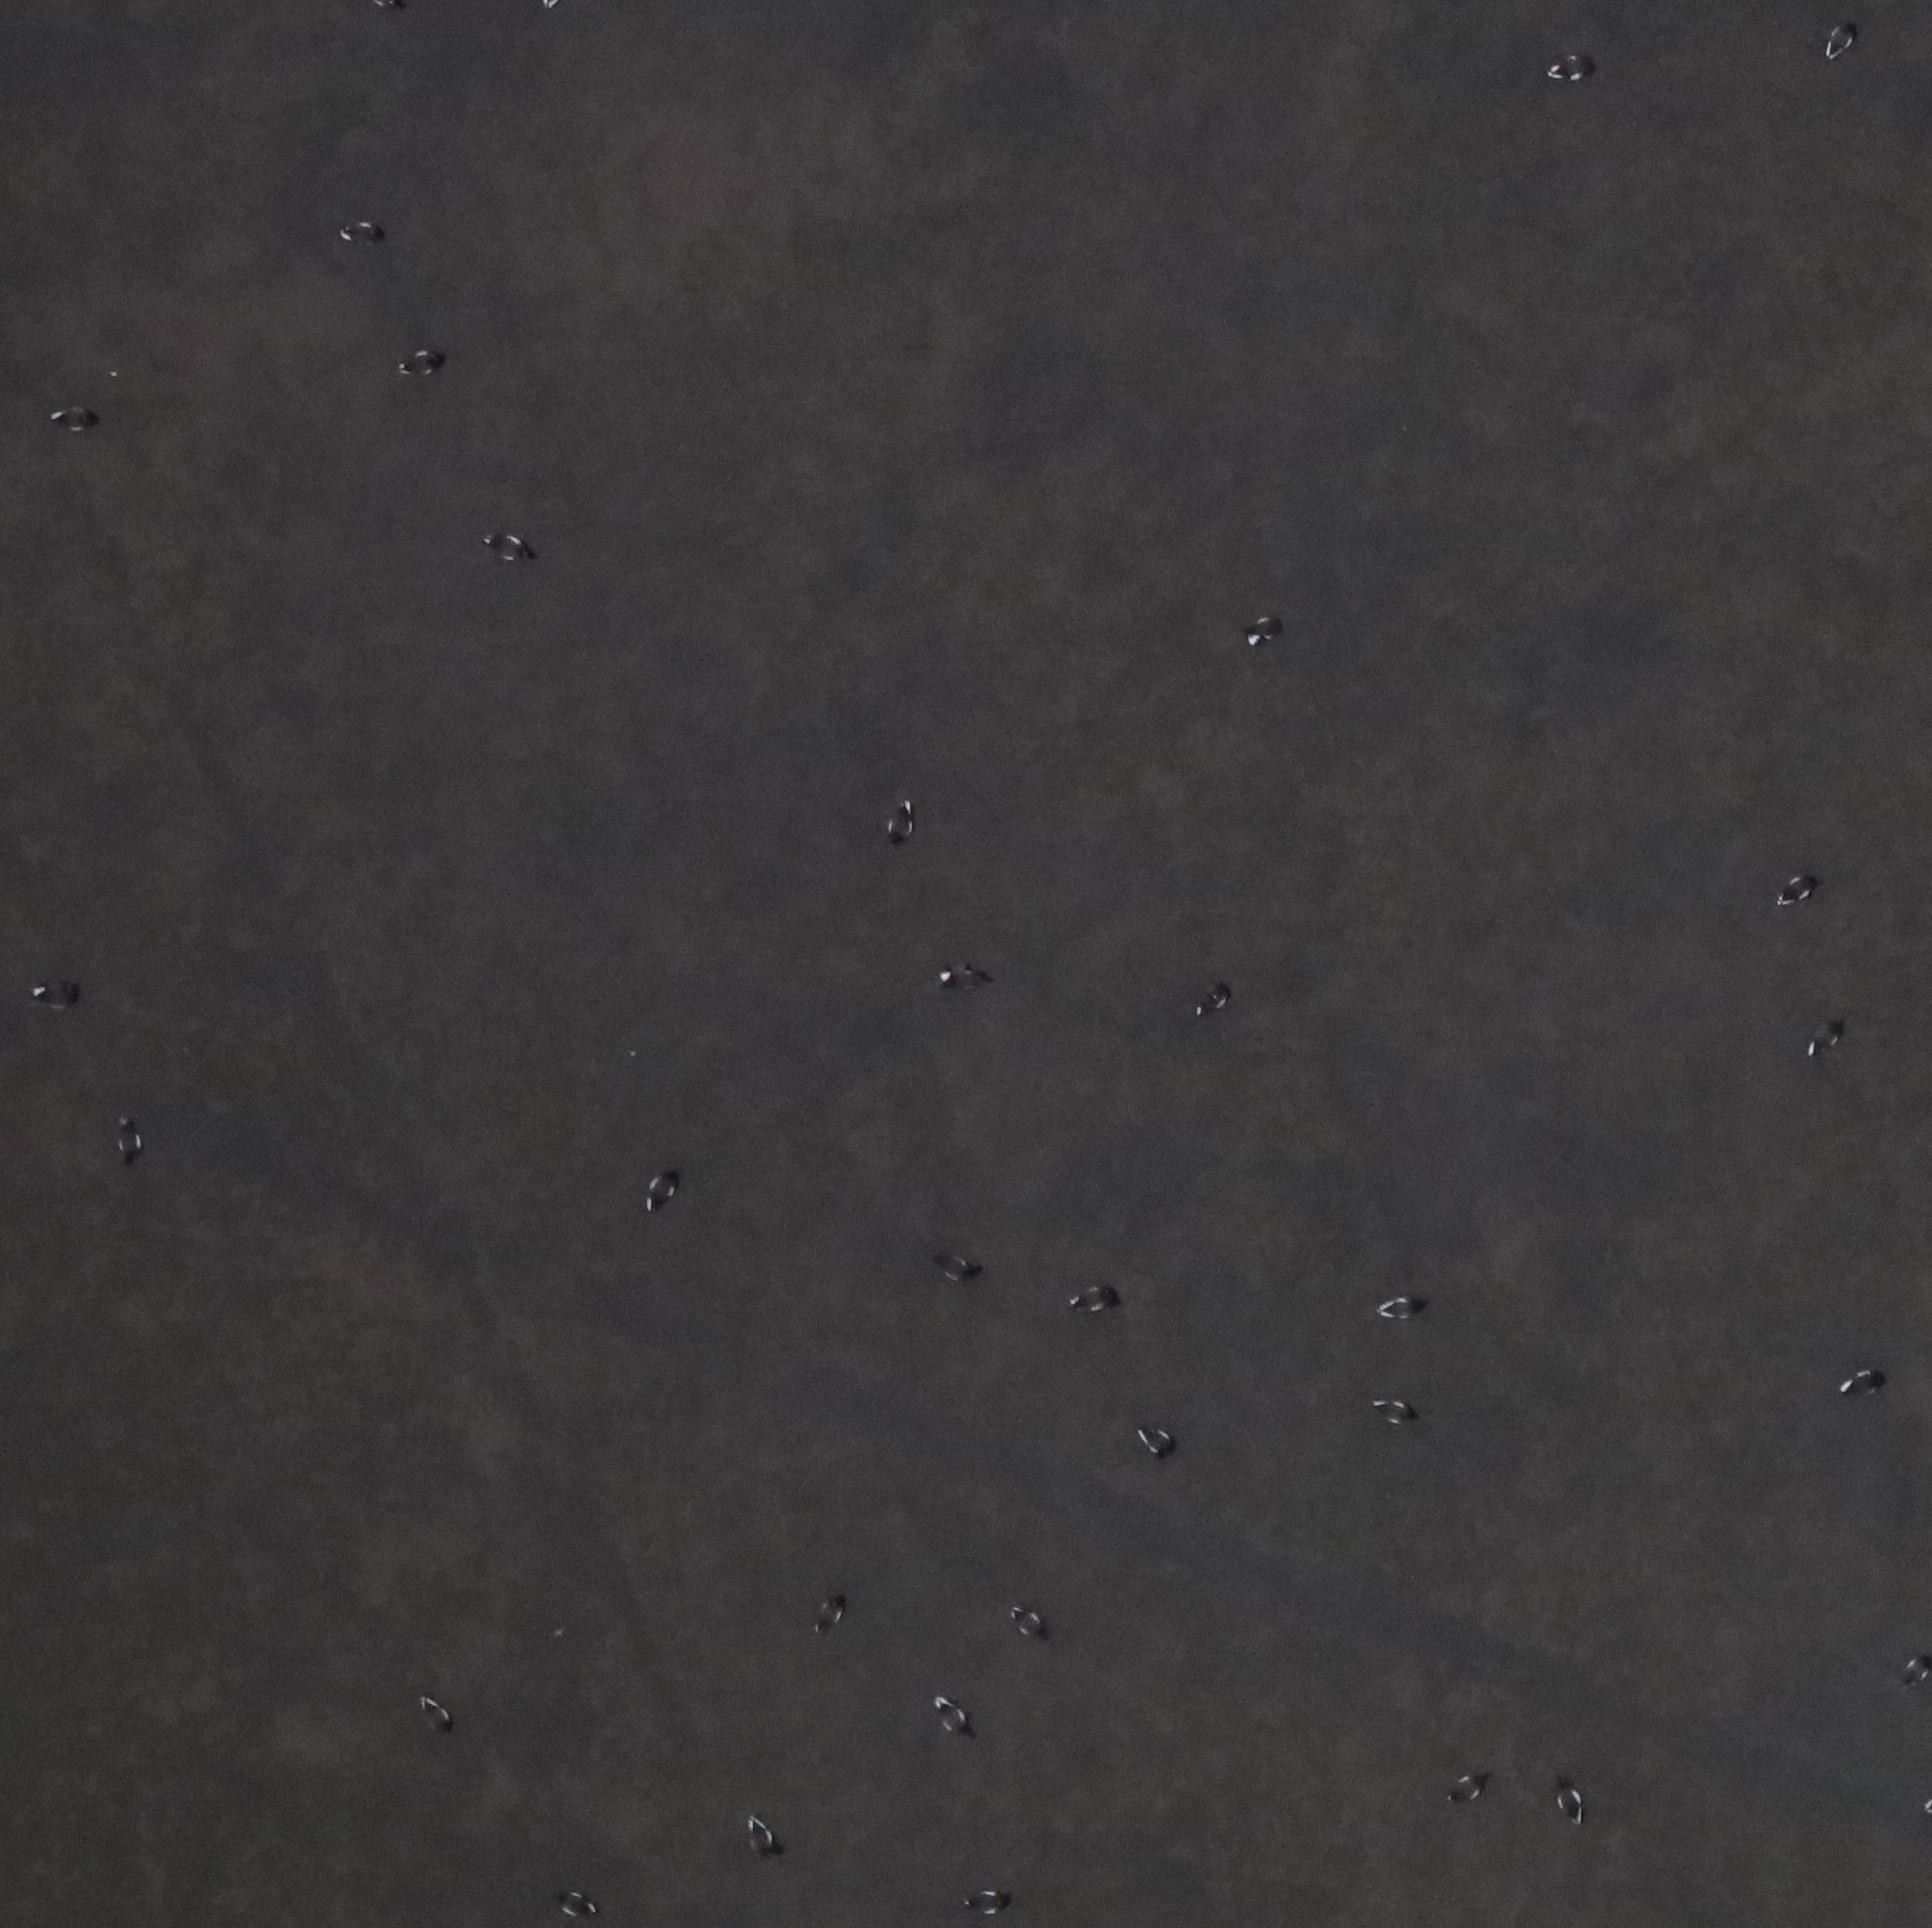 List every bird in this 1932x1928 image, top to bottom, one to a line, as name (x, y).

brant (1841, 42)
brant (1569, 70)
brant (360, 232)
brant (422, 364)
brant (73, 421)
brant (510, 547)
brant (1265, 631)
brant (894, 816)
brant (1798, 891)
brant (952, 971)
brant (56, 998)
brant (1212, 1002)
brant (1824, 1040)
brant (129, 1139)
brant (661, 1190)
brant (944, 1266)
brant (1094, 1301)
brant (1402, 1309)
brant (1862, 1381)
brant (1396, 1412)
brant (1157, 1442)
brant (831, 1615)
brant (1031, 1624)
brant (1917, 1671)
brant (439, 1714)
brant (955, 1718)
brant (1470, 1788)
brant (1570, 1802)
brant (763, 1836)
brant (982, 1898)
brant (569, 1900)